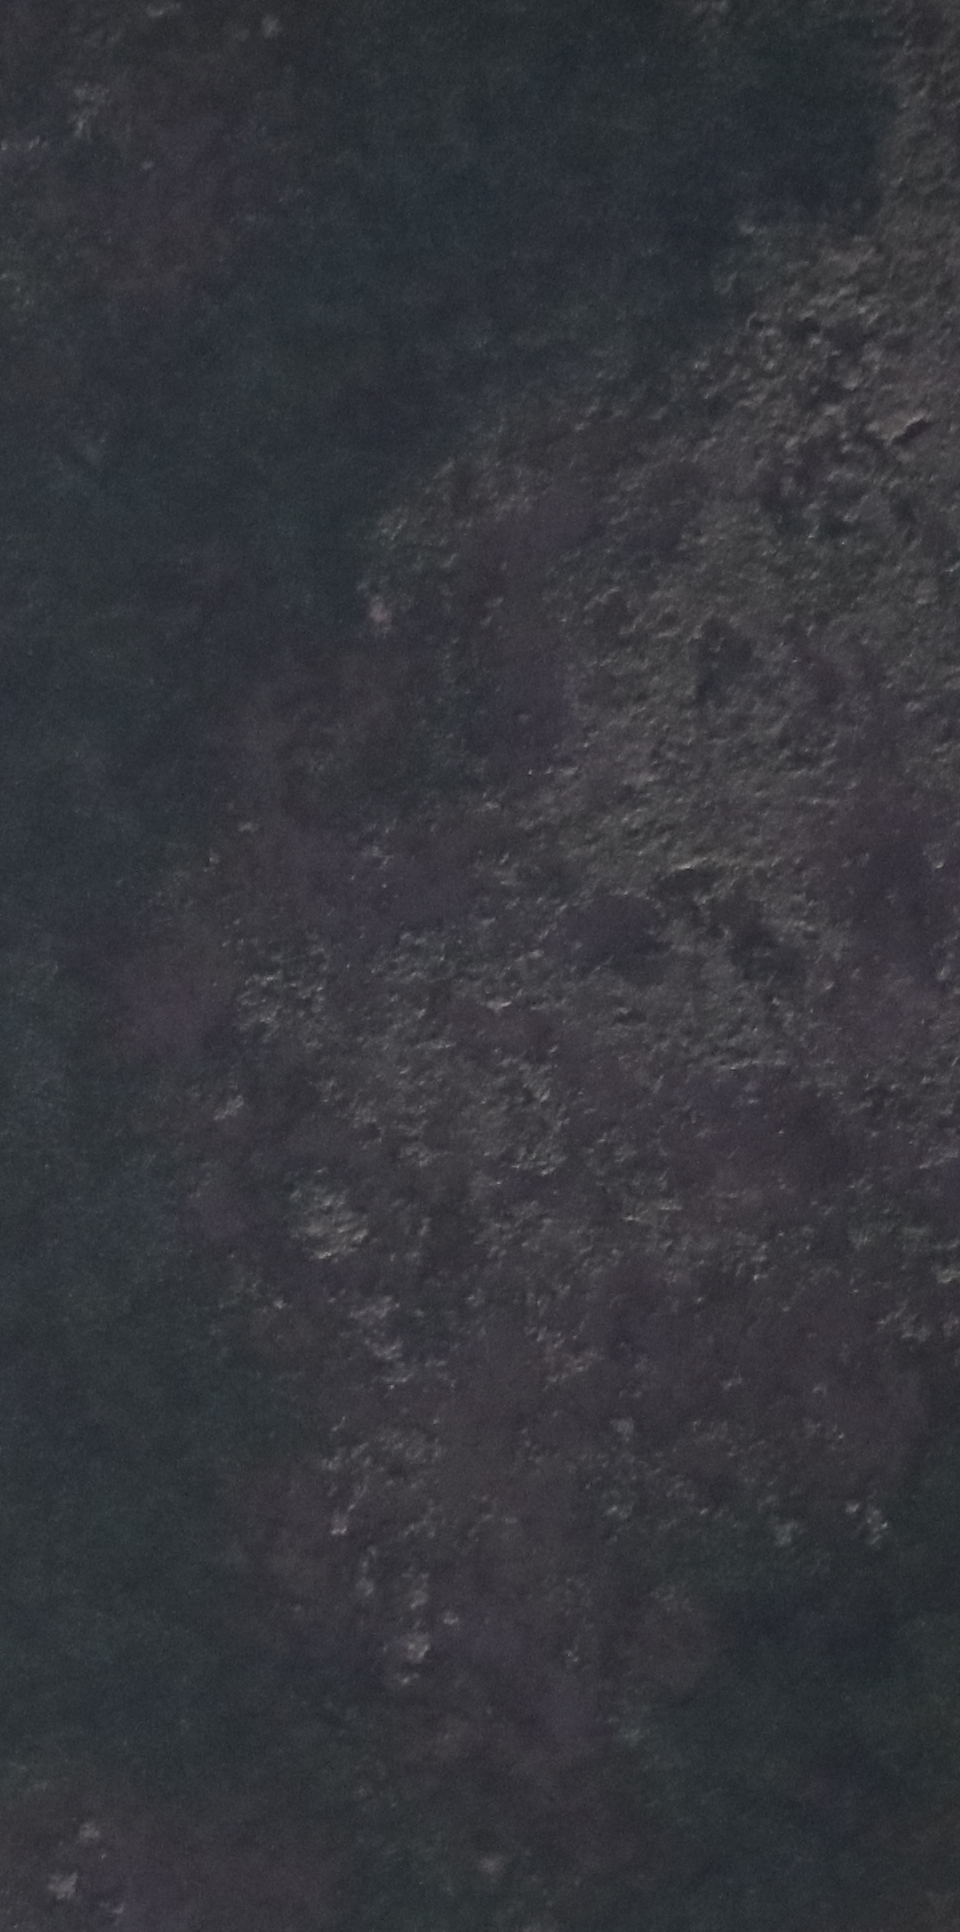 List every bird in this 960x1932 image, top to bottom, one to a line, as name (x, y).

None